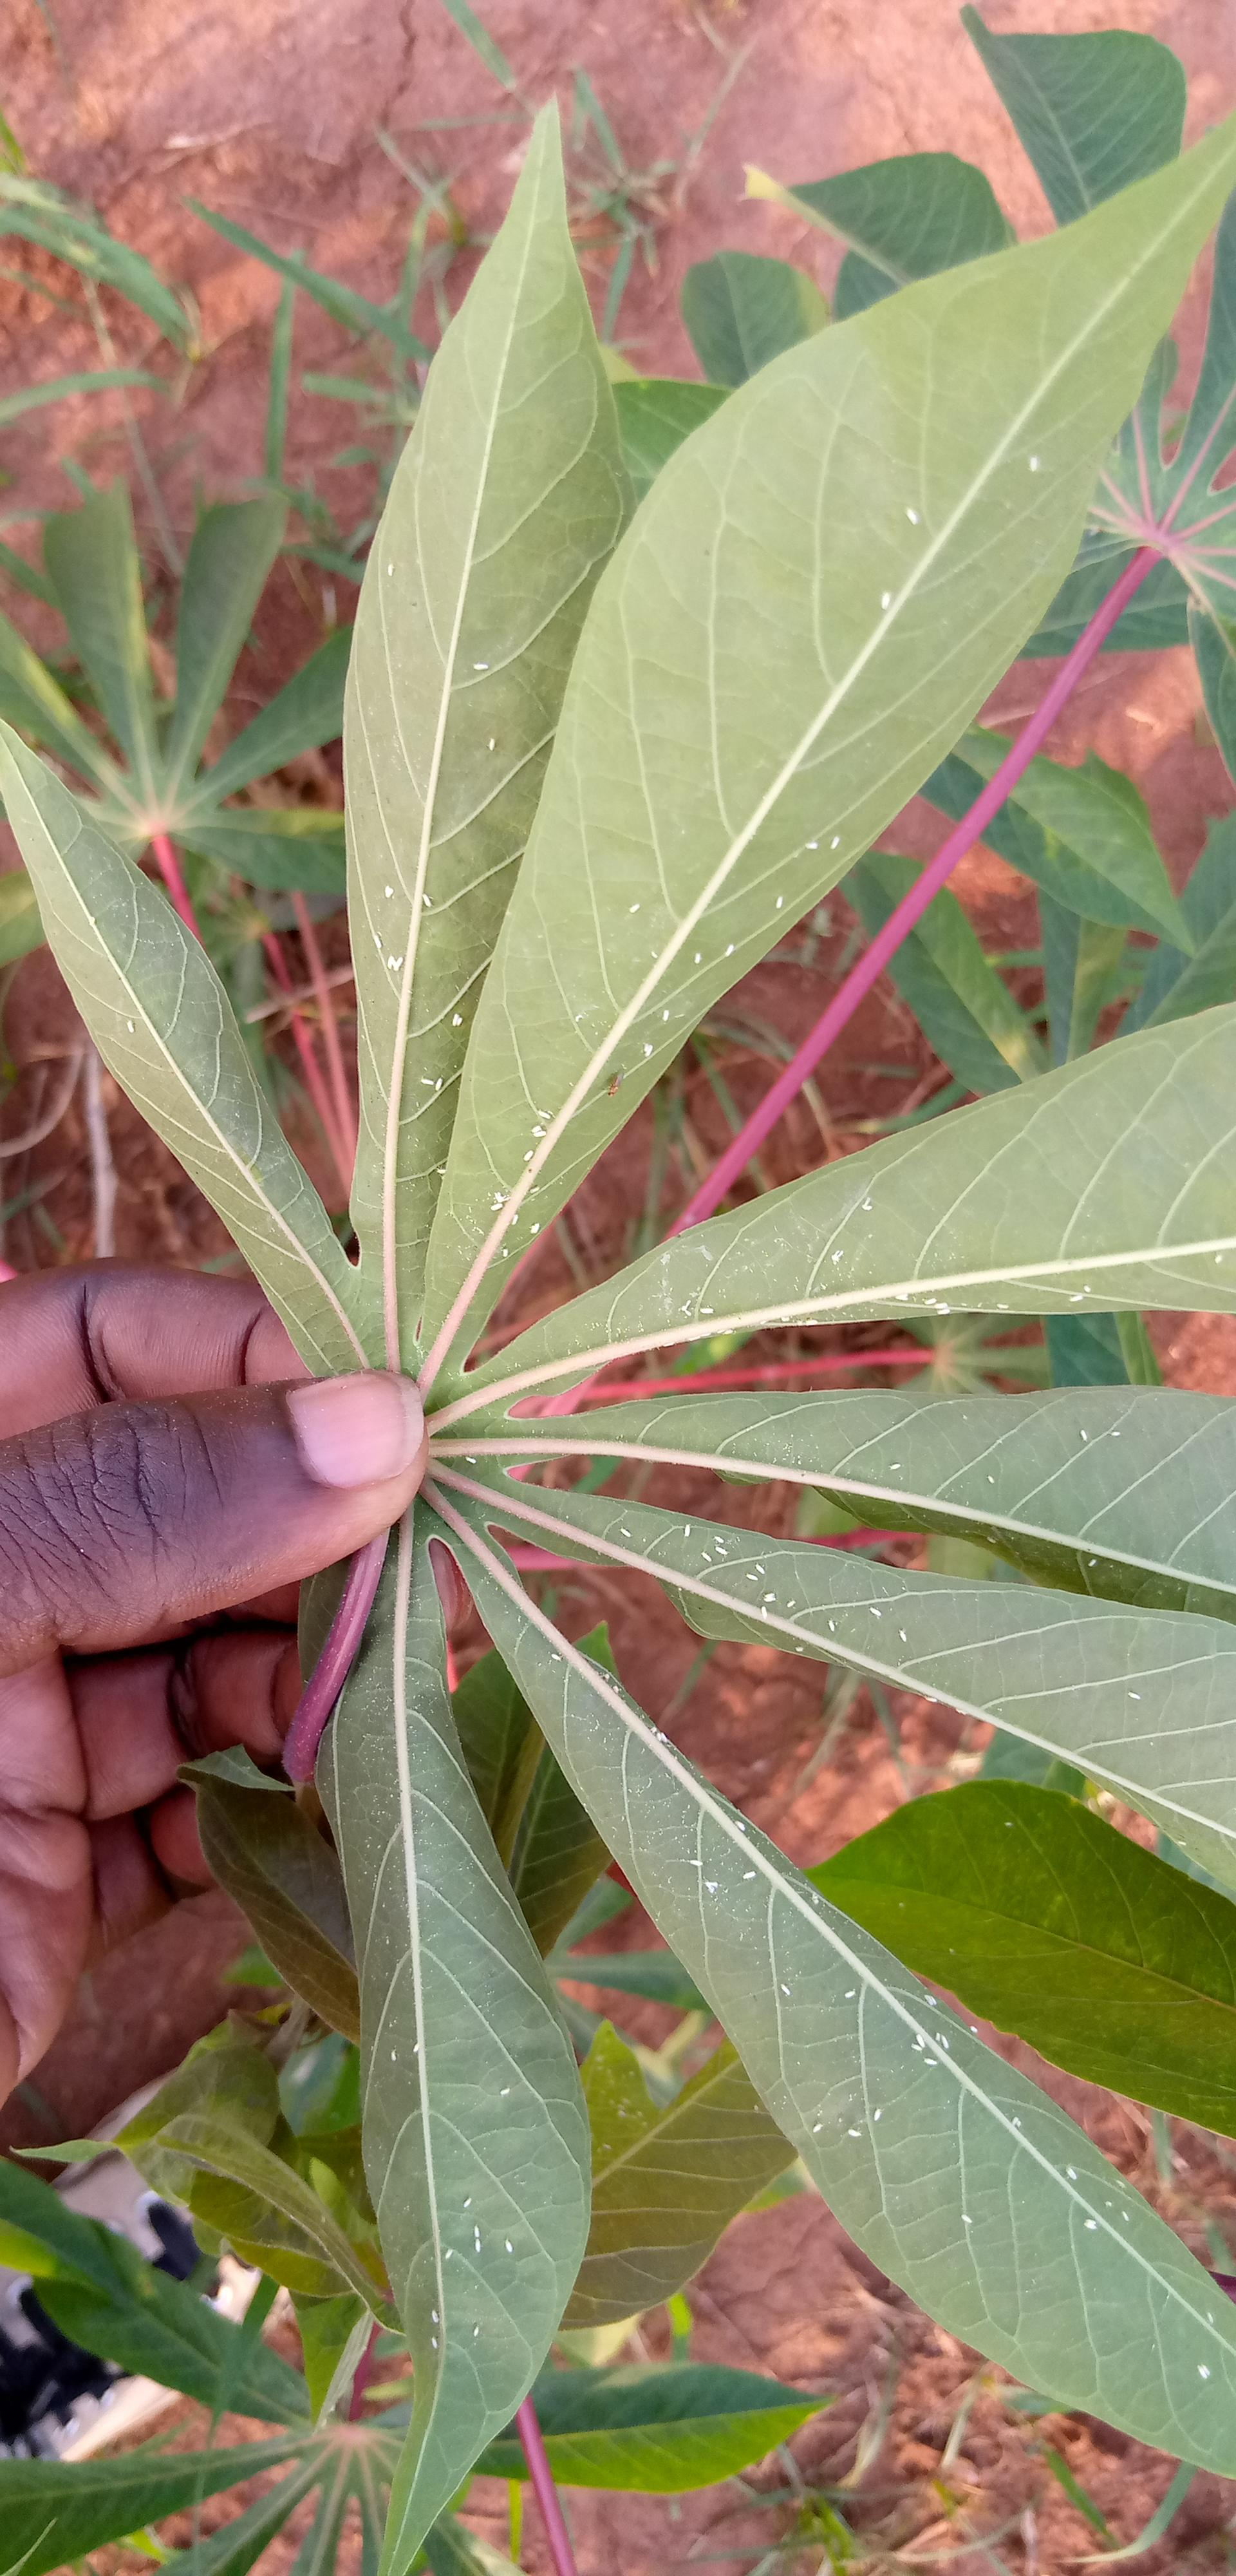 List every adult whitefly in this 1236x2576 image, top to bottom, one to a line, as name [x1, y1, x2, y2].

whitefly [1027, 453, 1042, 475]
whitefly [904, 505, 922, 527]
whitefly [384, 562, 400, 579]
whitefly [879, 585, 895, 612]
whitefly [470, 659, 491, 674]
whitefly [485, 735, 500, 755]
whitefly [826, 833, 842, 851]
whitefly [803, 838, 821, 854]
whitefly [380, 883, 398, 902]
whitefly [420, 890, 436, 911]
whitefly [772, 893, 787, 913]
whitefly [625, 900, 644, 917]
whitefly [86, 913, 98, 930]
whitefly [370, 931, 384, 951]
whitefly [723, 940, 738, 961]
whitefly [691, 949, 704, 969]
whitefly [382, 951, 407, 974]
whitefly [658, 1007, 676, 1024]
whitefly [448, 1010, 465, 1031]
whitefly [124, 1018, 137, 1035]
whitefly [639, 1041, 657, 1061]
whitefly [418, 1075, 436, 1089]
whitefly [436, 1075, 447, 1095]
whitefly [535, 1106, 556, 1121]
whitefly [527, 1122, 547, 1141]
whitefly [521, 1149, 536, 1165]
whitefly [435, 1168, 450, 1179]
whitefly [528, 1184, 541, 1196]
whitefly [491, 1190, 511, 1204]
whitefly [860, 1193, 877, 1215]
whitefly [489, 1202, 506, 1215]
whitefly [510, 1213, 521, 1227]
whitefly [527, 1220, 546, 1238]
whitefly [498, 1245, 513, 1262]
whitefly [829, 1247, 847, 1265]
whitefly [1212, 1251, 1225, 1264]
whitefly [1080, 1282, 1095, 1294]
whitefly [893, 1289, 910, 1303]
whitefly [1067, 1291, 1082, 1305]
whitefly [922, 1294, 938, 1307]
whitefly [678, 1296, 696, 1320]
whitefly [995, 1298, 1010, 1314]
whitefly [935, 1299, 951, 1316]
whitefly [698, 1305, 715, 1318]
whitefly [802, 1314, 819, 1329]
whitefly [1079, 1426, 1092, 1447]
whitefly [1109, 1427, 1125, 1441]
whitefly [464, 1454, 482, 1468]
whitefly [888, 1460, 903, 1475]
whitefly [986, 1472, 998, 1488]
whitefly [682, 1521, 693, 1540]
whitefly [617, 1525, 637, 1540]
whitefly [709, 1533, 729, 1550]
whitefly [715, 1546, 730, 1560]
whitefly [700, 1548, 714, 1567]
whitefly [1083, 1557, 1101, 1569]
whitefly [753, 1561, 767, 1576]
whitefly [742, 1571, 760, 1584]
whitefly [762, 1591, 780, 1604]
whitefly [785, 1598, 798, 1611]
whitefly [864, 1603, 885, 1619]
whitefly [757, 1604, 771, 1619]
whitefly [825, 1616, 838, 1633]
whitefly [896, 1627, 910, 1646]
whitefly [794, 1644, 806, 1654]
whitefly [548, 1649, 566, 1664]
whitefly [601, 1670, 614, 1682]
whitefly [1126, 1689, 1144, 1703]
whitefly [922, 1693, 939, 1707]
whitefly [650, 1727, 671, 1745]
whitefly [732, 1817, 751, 1833]
whitefly [687, 1856, 708, 1868]
whitefly [740, 1867, 758, 1882]
whitefly [700, 1879, 722, 1896]
whitefly [777, 1979, 796, 1998]
whitefly [843, 1985, 859, 2003]
whitefly [921, 1989, 938, 2007]
whitefly [967, 2022, 983, 2037]
whitefly [933, 2030, 957, 2052]
whitefly [909, 2032, 926, 2054]
whitefly [407, 2040, 426, 2055]
whitefly [389, 2047, 400, 2066]
whitefly [921, 2055, 942, 2069]
whitefly [498, 2084, 515, 2099]
whitefly [869, 2107, 886, 2123]
whitefly [1009, 2114, 1024, 2130]
whitefly [809, 2119, 825, 2136]
whitefly [844, 2126, 865, 2141]
whitefly [1063, 2163, 1080, 2183]
whitefly [1114, 2175, 1132, 2192]
whitefly [462, 2195, 474, 2209]
whitefly [1103, 2196, 1118, 2213]
whitefly [1120, 2208, 1133, 2226]
whitefly [959, 2211, 977, 2228]
whitefly [1082, 2216, 1100, 2235]
whitefly [469, 2222, 484, 2237]
whitefly [474, 2237, 483, 2255]
whitefly [501, 2237, 517, 2255]
whitefly [442, 2246, 456, 2265]
whitefly [429, 2307, 442, 2325]
whitefly [471, 2323, 483, 2340]
whitefly [429, 2334, 443, 2351]
whitefly [1195, 2362, 1213, 2382]